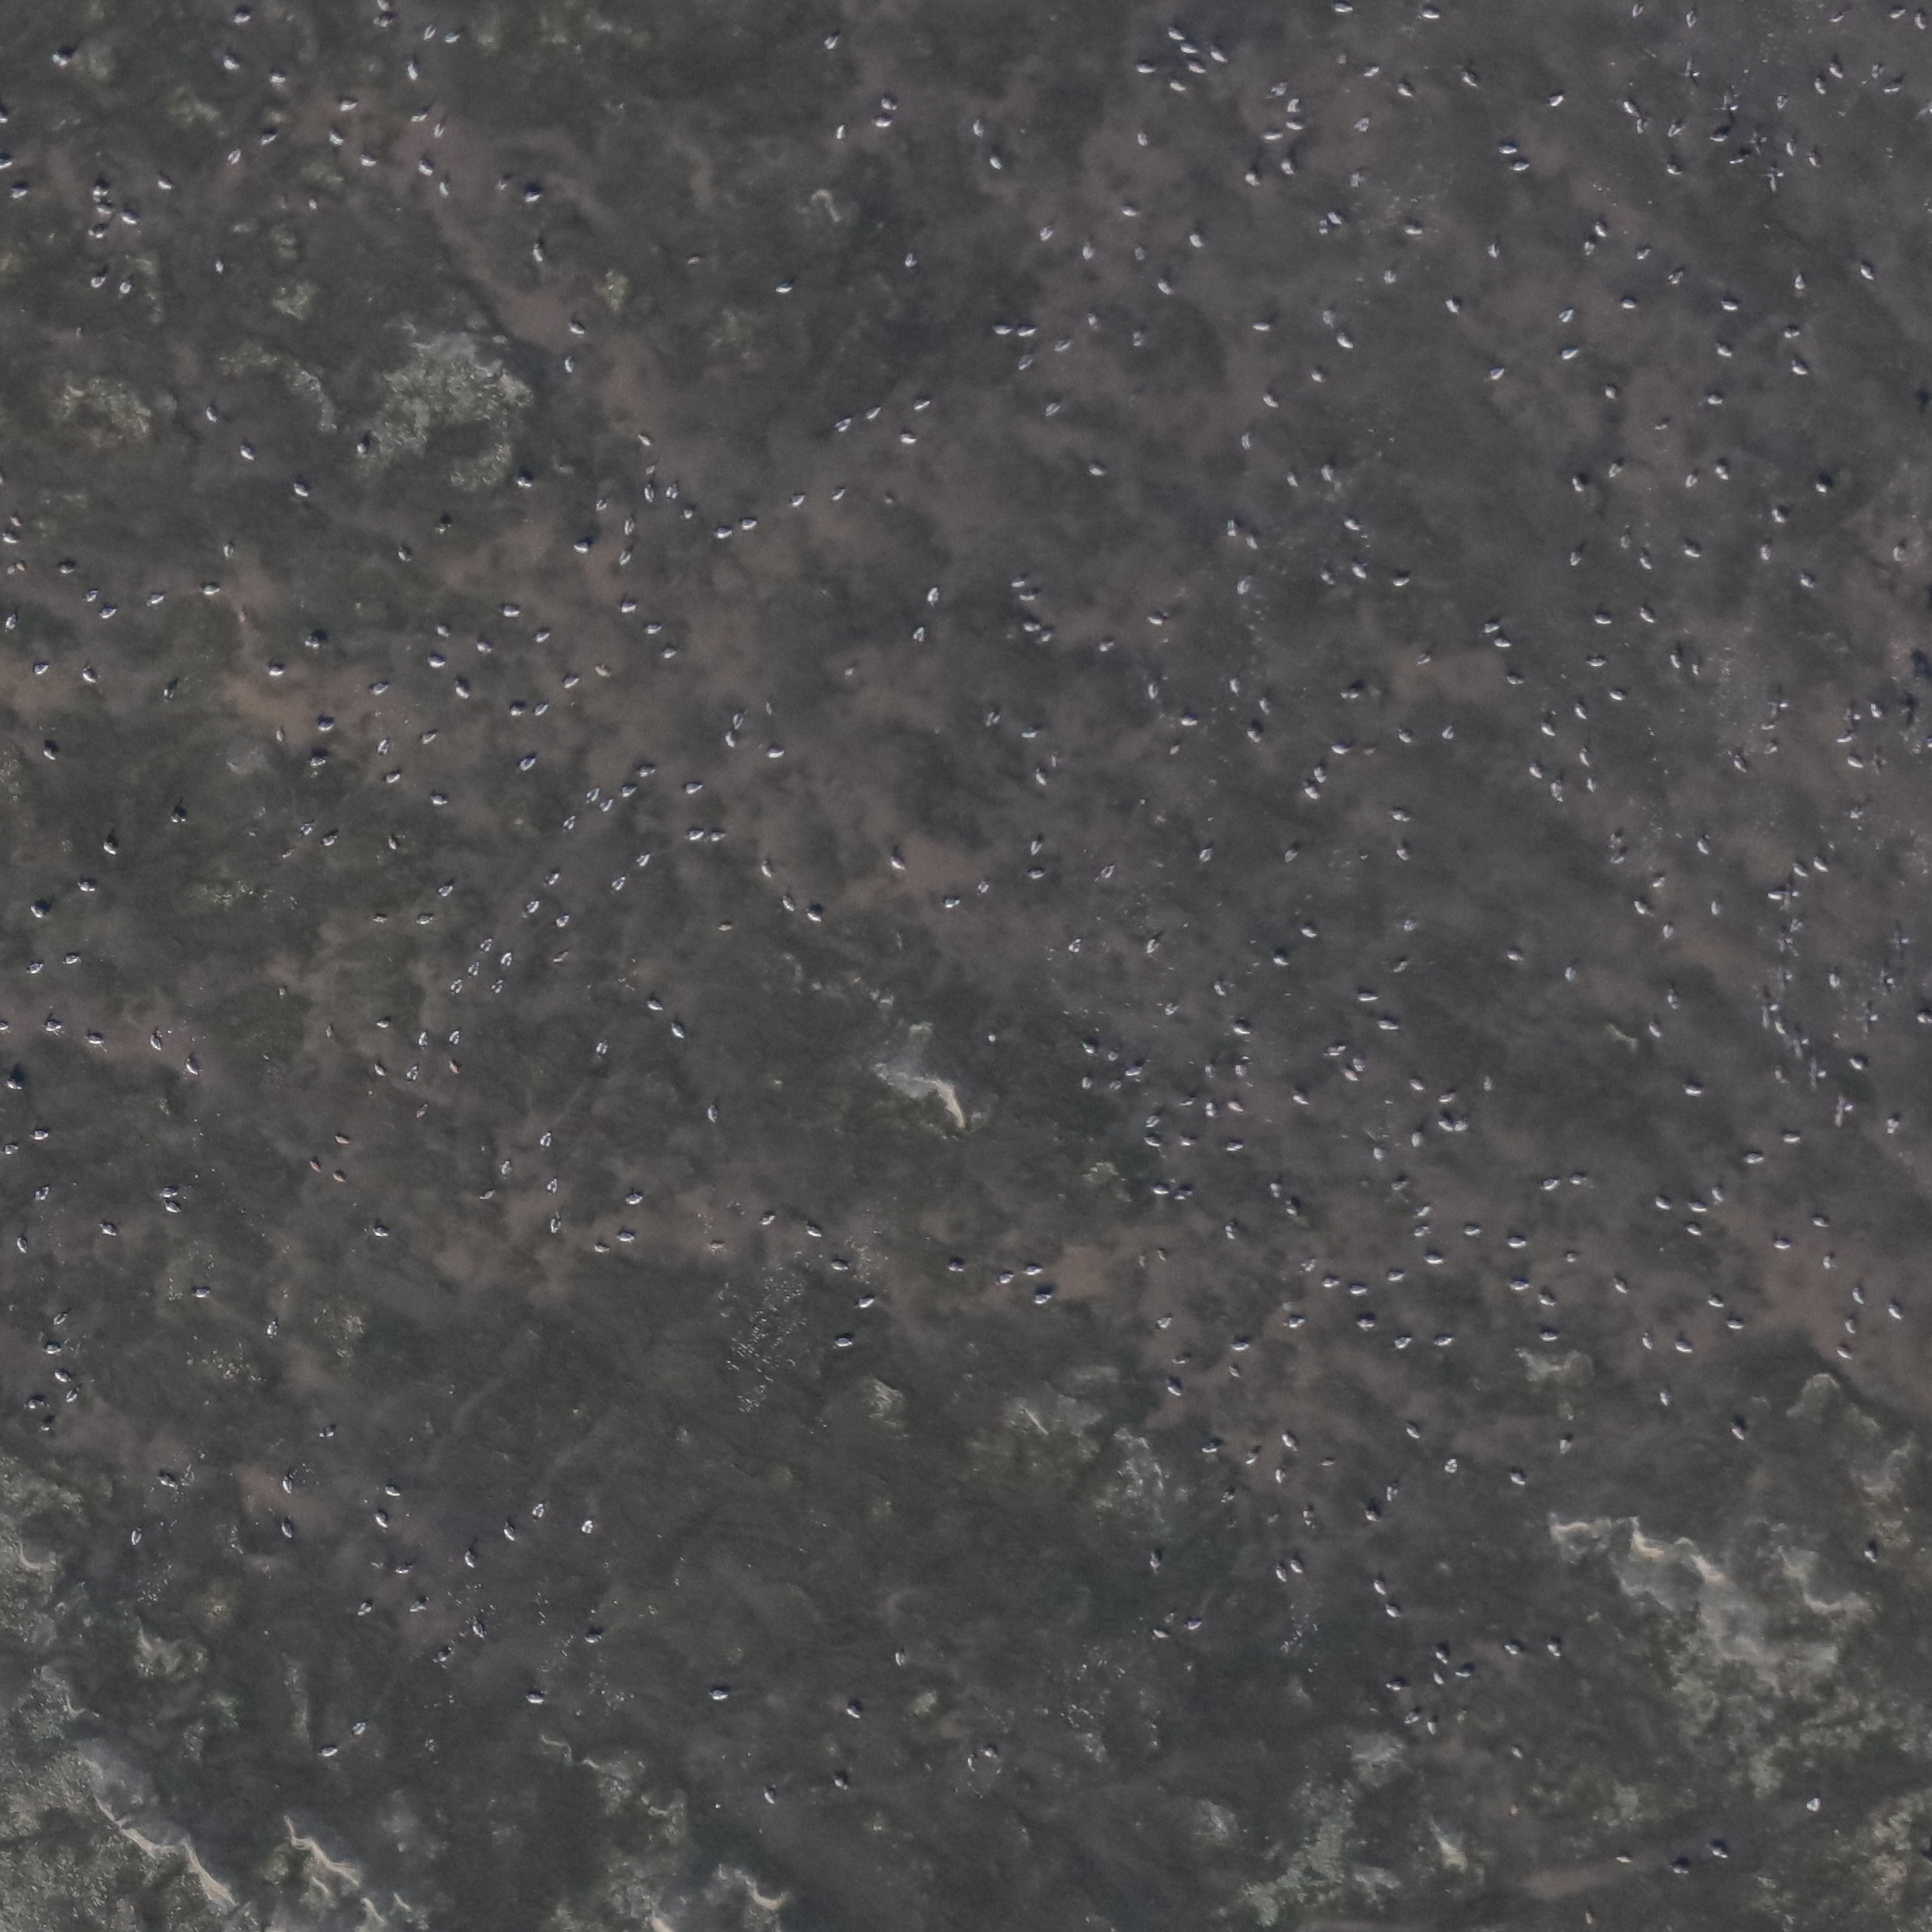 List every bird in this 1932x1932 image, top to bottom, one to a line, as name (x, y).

brant (1423, 4)
brant (1345, 10)
brant (1639, 10)
brant (244, 13)
brant (388, 16)
brant (1901, 16)
brant (1925, 17)
brant (1843, 18)
brant (1695, 22)
brant (1173, 33)
brant (426, 36)
brant (822, 39)
brant (459, 42)
brant (1189, 48)
brant (236, 52)
brant (1224, 53)
brant (67, 54)
other bird (1342, 61)
brant (1147, 66)
brant (1198, 66)
brant (417, 67)
brant (1879, 67)
brant (1842, 69)
brant (1374, 71)
brant (272, 72)
brant (1689, 72)
brant (1476, 75)
brant (1177, 82)
brant (1268, 82)
brant (1827, 91)
brant (1407, 94)
brant (1896, 96)
brant (1558, 97)
brant (1289, 100)
brant (1785, 100)
brant (1729, 101)
brant (1630, 102)
brant (346, 105)
brant (894, 105)
brant (424, 108)
brant (3, 119)
brant (1357, 119)
brant (1298, 124)
brant (880, 125)
brant (1640, 125)
brant (1683, 126)
brant (982, 130)
brant (274, 131)
brant (446, 132)
brant (838, 132)
brant (1269, 132)
brant (1722, 132)
brant (331, 137)
brant (1143, 138)
brant (1756, 140)
brant (1794, 150)
brant (1509, 152)
brant (14, 161)
brant (239, 161)
brant (1819, 161)
brant (425, 162)
brant (1289, 162)
brant (1742, 162)
brant (1522, 164)
brant (372, 165)
brant (999, 165)
brant (1678, 166)
brant (1254, 172)
brant (1352, 172)
brant (426, 178)
brant (512, 180)
brant (162, 183)
brant (1771, 183)
brant (452, 185)
brant (102, 190)
brant (17, 192)
brant (541, 197)
other bird (284, 202)
other bird (312, 204)
brant (104, 208)
brant (1125, 211)
brant (1339, 214)
brant (132, 224)
brant (1320, 224)
brant (1417, 224)
brant (1604, 226)
brant (1055, 227)
brant (105, 231)
brant (1202, 232)
brant (548, 245)
brant (1583, 249)
brant (1088, 250)
brant (1639, 250)
brant (1141, 251)
brant (1493, 251)
other bird (690, 259)
other bird (909, 262)
brant (1866, 264)
other bird (220, 268)
brant (1677, 275)
brant (96, 276)
brant (1397, 281)
brant (1803, 281)
brant (788, 287)
brant (1166, 288)
brant (133, 291)
brant (1636, 302)
brant (1735, 302)
brant (1452, 305)
brant (1097, 315)
brant (1575, 315)
brant (1325, 320)
brant (574, 328)
brant (1029, 328)
brant (1261, 329)
brant (1791, 330)
brant (995, 334)
brant (1141, 342)
brant (1345, 348)
brant (1057, 351)
brant (1574, 353)
brant (1731, 357)
brant (1023, 360)
brant (567, 364)
brant (1801, 370)
brant (1314, 381)
brant (1499, 381)
brant (1612, 393)
brant (927, 400)
brant (1277, 400)
brant (1722, 404)
brant (1055, 411)
brant (874, 415)
brant (216, 417)
brant (845, 418)
brant (1667, 429)
other bird (644, 435)
brant (910, 437)
brant (1245, 443)
brant (367, 447)
brant (246, 452)
brant (1100, 464)
other bird (648, 465)
brant (1726, 465)
brant (1616, 469)
brant (1292, 475)
brant (1333, 475)
brant (524, 477)
brant (1693, 478)
brant (3, 481)
brant (1586, 481)
brant (1826, 488)
brant (304, 490)
brant (674, 490)
brant (847, 492)
other bird (889, 496)
brant (645, 498)
brant (804, 502)
brant (1784, 504)
brant (597, 505)
brant (695, 511)
other bird (17, 518)
brant (761, 520)
brant (444, 525)
brant (634, 526)
brant (1351, 526)
brant (1235, 529)
brant (4, 534)
brant (722, 534)
brant (1628, 538)
brant (1766, 548)
brant (233, 550)
brant (585, 550)
brant (1259, 552)
brant (405, 555)
brant (1697, 556)
brant (631, 559)
brant (1571, 559)
brant (1898, 560)
brant (1645, 563)
other bird (24, 567)
other bird (11, 570)
brant (1366, 570)
brant (73, 571)
brant (1019, 583)
brant (1332, 583)
brant (1814, 583)
brant (1245, 587)
brant (1411, 587)
brant (1031, 593)
brant (933, 594)
brant (94, 597)
brant (209, 597)
brant (632, 600)
brant (161, 601)
brant (120, 612)
brant (517, 613)
brant (1655, 613)
other bird (241, 617)
brant (1158, 618)
brant (1608, 619)
brant (1031, 620)
brant (6, 623)
brant (662, 623)
brant (1488, 623)
brant (447, 629)
brant (1043, 630)
brant (318, 631)
brant (918, 631)
brant (544, 642)
brant (1505, 647)
brant (494, 648)
brant (1111, 648)
brant (672, 655)
brant (1672, 656)
brant (1434, 659)
brant (1598, 659)
brant (435, 660)
other bird (606, 672)
other bird (845, 672)
brant (1701, 673)
brant (96, 674)
brant (44, 676)
brant (1523, 679)
brant (278, 680)
brant (377, 684)
brant (573, 684)
brant (1155, 688)
brant (1232, 688)
brant (1627, 689)
brant (168, 691)
brant (1363, 691)
brant (465, 697)
brant (550, 704)
brant (1783, 706)
other bird (769, 707)
brant (1265, 707)
brant (1880, 708)
brant (1854, 710)
brant (1586, 714)
brant (732, 715)
brant (517, 716)
brant (993, 718)
brant (1192, 720)
brant (1773, 720)
brant (327, 721)
brant (1547, 728)
brant (1462, 730)
brant (428, 731)
brant (1413, 732)
brant (1025, 733)
other bird (281, 734)
brant (1254, 737)
brant (1848, 737)
brant (723, 743)
brant (388, 744)
brant (774, 748)
other bird (1172, 748)
brant (1776, 749)
other bird (1370, 751)
brant (48, 756)
brant (1339, 756)
brant (1583, 757)
brant (532, 759)
brant (1879, 761)
brant (1747, 762)
brant (1856, 762)
brant (651, 765)
brant (317, 768)
brant (1541, 771)
brant (1313, 773)
brant (393, 777)
brant (1043, 779)
brant (1595, 787)
brant (698, 789)
brant (595, 793)
brant (1566, 793)
brant (631, 796)
brant (444, 797)
brant (1308, 797)
brant (609, 808)
brant (1401, 808)
brant (1863, 808)
brant (175, 819)
brant (571, 819)
brant (307, 826)
brant (1713, 832)
brant (695, 833)
brant (726, 833)
brant (1617, 838)
brant (339, 839)
other bird (394, 842)
brant (1037, 846)
brant (1291, 846)
brant (1203, 850)
brant (106, 854)
brant (656, 854)
brant (903, 861)
brant (1413, 861)
brant (1624, 863)
brant (1827, 863)
brant (772, 867)
brant (1803, 868)
brant (1111, 875)
brant (1665, 876)
brant (547, 880)
brant (1039, 880)
brant (447, 886)
brant (628, 886)
brant (982, 886)
brant (94, 888)
brant (1716, 892)
brant (1788, 894)
brant (947, 905)
brant (1646, 905)
brant (524, 906)
brant (791, 908)
brant (44, 916)
brant (818, 916)
other bird (377, 918)
brant (426, 921)
brant (1415, 921)
brant (1797, 921)
brant (566, 926)
other bird (727, 926)
brant (1669, 933)
brant (1315, 934)
brant (1903, 934)
brant (482, 943)
brant (1083, 944)
brant (1158, 944)
other bird (559, 956)
brant (1281, 957)
brant (1521, 957)
brant (78, 964)
brant (480, 967)
brant (37, 968)
brant (511, 968)
brant (1402, 974)
brant (1575, 974)
brant (1785, 979)
brant (1829, 979)
brant (501, 984)
brant (1885, 985)
brant (1214, 989)
other bird (281, 991)
brant (456, 991)
brant (1362, 997)
brant (1667, 997)
brant (660, 1007)
brant (1766, 1008)
brant (1165, 1014)
brant (1869, 1019)
brant (1921, 1019)
other bird (375, 1024)
brant (1784, 1024)
brant (1392, 1025)
brant (1657, 1026)
brant (1247, 1028)
brant (56, 1029)
brant (458, 1029)
brant (681, 1030)
other bird (327, 1031)
brant (425, 1037)
brant (1809, 1038)
brant (103, 1041)
brant (163, 1046)
brant (602, 1046)
brant (1082, 1048)
brant (1332, 1050)
brant (1109, 1054)
brant (1861, 1059)
other bird (452, 1065)
brant (1361, 1066)
other bird (379, 1068)
brant (1817, 1068)
brant (1206, 1070)
brant (203, 1071)
brant (1243, 1071)
brant (1140, 1072)
brant (417, 1074)
brant (1782, 1077)
brant (1349, 1078)
brant (1489, 1078)
brant (1421, 1080)
brant (1083, 1083)
brant (9, 1084)
brant (1108, 1084)
brant (1696, 1086)
brant (1453, 1094)
brant (1307, 1101)
brant (1191, 1102)
brant (1237, 1107)
brant (1848, 1107)
brant (1213, 1108)
brant (722, 1113)
other bird (424, 1115)
brant (1902, 1119)
brant (1144, 1125)
brant (1463, 1125)
brant (1434, 1126)
brant (40, 1133)
other bird (343, 1137)
brant (1421, 1138)
brant (1792, 1138)
brant (1184, 1139)
brant (544, 1144)
brant (1158, 1144)
brant (1233, 1147)
brant (1374, 1148)
brant (10, 1157)
brant (1759, 1157)
other bird (315, 1163)
brant (508, 1165)
other bird (340, 1180)
brant (1571, 1185)
brant (555, 1186)
brant (1279, 1186)
brant (1393, 1186)
brant (1547, 1186)
brant (1155, 1190)
brant (1724, 1190)
brant (46, 1194)
other bird (484, 1194)
brant (174, 1197)
brant (628, 1198)
brant (1189, 1200)
brant (1665, 1202)
brant (1701, 1206)
brant (1299, 1207)
brant (1422, 1207)
brant (1821, 1219)
brant (114, 1221)
brant (185, 1221)
brant (763, 1221)
brant (560, 1222)
brant (375, 1227)
brant (1227, 1230)
brant (1474, 1230)
brant (1416, 1232)
brant (809, 1233)
brant (1694, 1236)
brant (630, 1237)
brant (1784, 1239)
brant (26, 1246)
brant (602, 1248)
other bird (715, 1248)
brant (1521, 1248)
other bird (1161, 1250)
brant (1431, 1255)
brant (1571, 1256)
other bird (1141, 1258)
brant (1833, 1261)
brant (1307, 1263)
brant (953, 1266)
brant (839, 1267)
brant (1039, 1275)
brant (1394, 1275)
brant (1010, 1280)
brant (1624, 1281)
brant (1523, 1283)
brant (1336, 1286)
brant (1354, 1286)
brant (209, 1289)
brant (1865, 1293)
brant (1041, 1303)
brant (1551, 1303)
brant (1717, 1307)
brant (868, 1308)
brant (1906, 1313)
brant (1367, 1320)
brant (66, 1321)
brant (1296, 1321)
brant (281, 1323)
brant (1162, 1325)
brant (1737, 1325)
brant (1441, 1334)
brant (1855, 1334)
brant (1652, 1338)
brant (1553, 1340)
brant (1396, 1343)
brant (838, 1344)
brant (1237, 1344)
brant (55, 1345)
brant (1687, 1347)
brant (1843, 1349)
brant (1185, 1368)
brant (67, 1376)
brant (1233, 1378)
brant (1173, 1393)
brant (42, 1402)
brant (80, 1404)
brant (1667, 1404)
brant (1409, 1422)
brant (56, 1430)
brant (1736, 1432)
brant (330, 1433)
brant (1293, 1435)
brant (1207, 1445)
brant (1557, 1451)
brant (1257, 1456)
other bird (1330, 1463)
brant (1444, 1469)
brant (1281, 1470)
brant (1521, 1481)
brant (168, 1483)
brant (287, 1487)
brant (395, 1491)
brant (1226, 1491)
brant (1386, 1497)
brant (1309, 1513)
brant (533, 1517)
other bird (1268, 1519)
brant (1375, 1521)
brant (388, 1523)
other bird (1232, 1523)
brant (594, 1525)
brant (502, 1531)
brant (293, 1533)
brant (145, 1541)
brant (477, 1552)
brant (1875, 1560)
brant (1155, 1562)
brant (1303, 1564)
brant (1283, 1571)
brant (406, 1577)
brant (1373, 1578)
brant (418, 1605)
brant (371, 1606)
brant (1391, 1610)
brant (1162, 1618)
brant (1196, 1619)
brant (480, 1629)
brant (592, 1635)
brant (1158, 1636)
brant (1517, 1647)
brant (907, 1651)
brant (1440, 1653)
brant (1553, 1653)
brant (443, 1658)
brant (1462, 1669)
brant (1439, 1678)
brant (1394, 1688)
brant (720, 1694)
brant (538, 1703)
brant (1409, 1714)
brant (864, 1716)
brant (364, 1725)
brant (1441, 1732)
brant (329, 1748)
other bird (1516, 1752)
brant (996, 1754)
brant (977, 1763)
brant (850, 1784)
brant (769, 1796)
brant (1814, 1809)
other bird (1513, 1814)
brant (1724, 1853)
other bird (1622, 1862)
brant (1687, 1870)
other bird (1584, 1914)